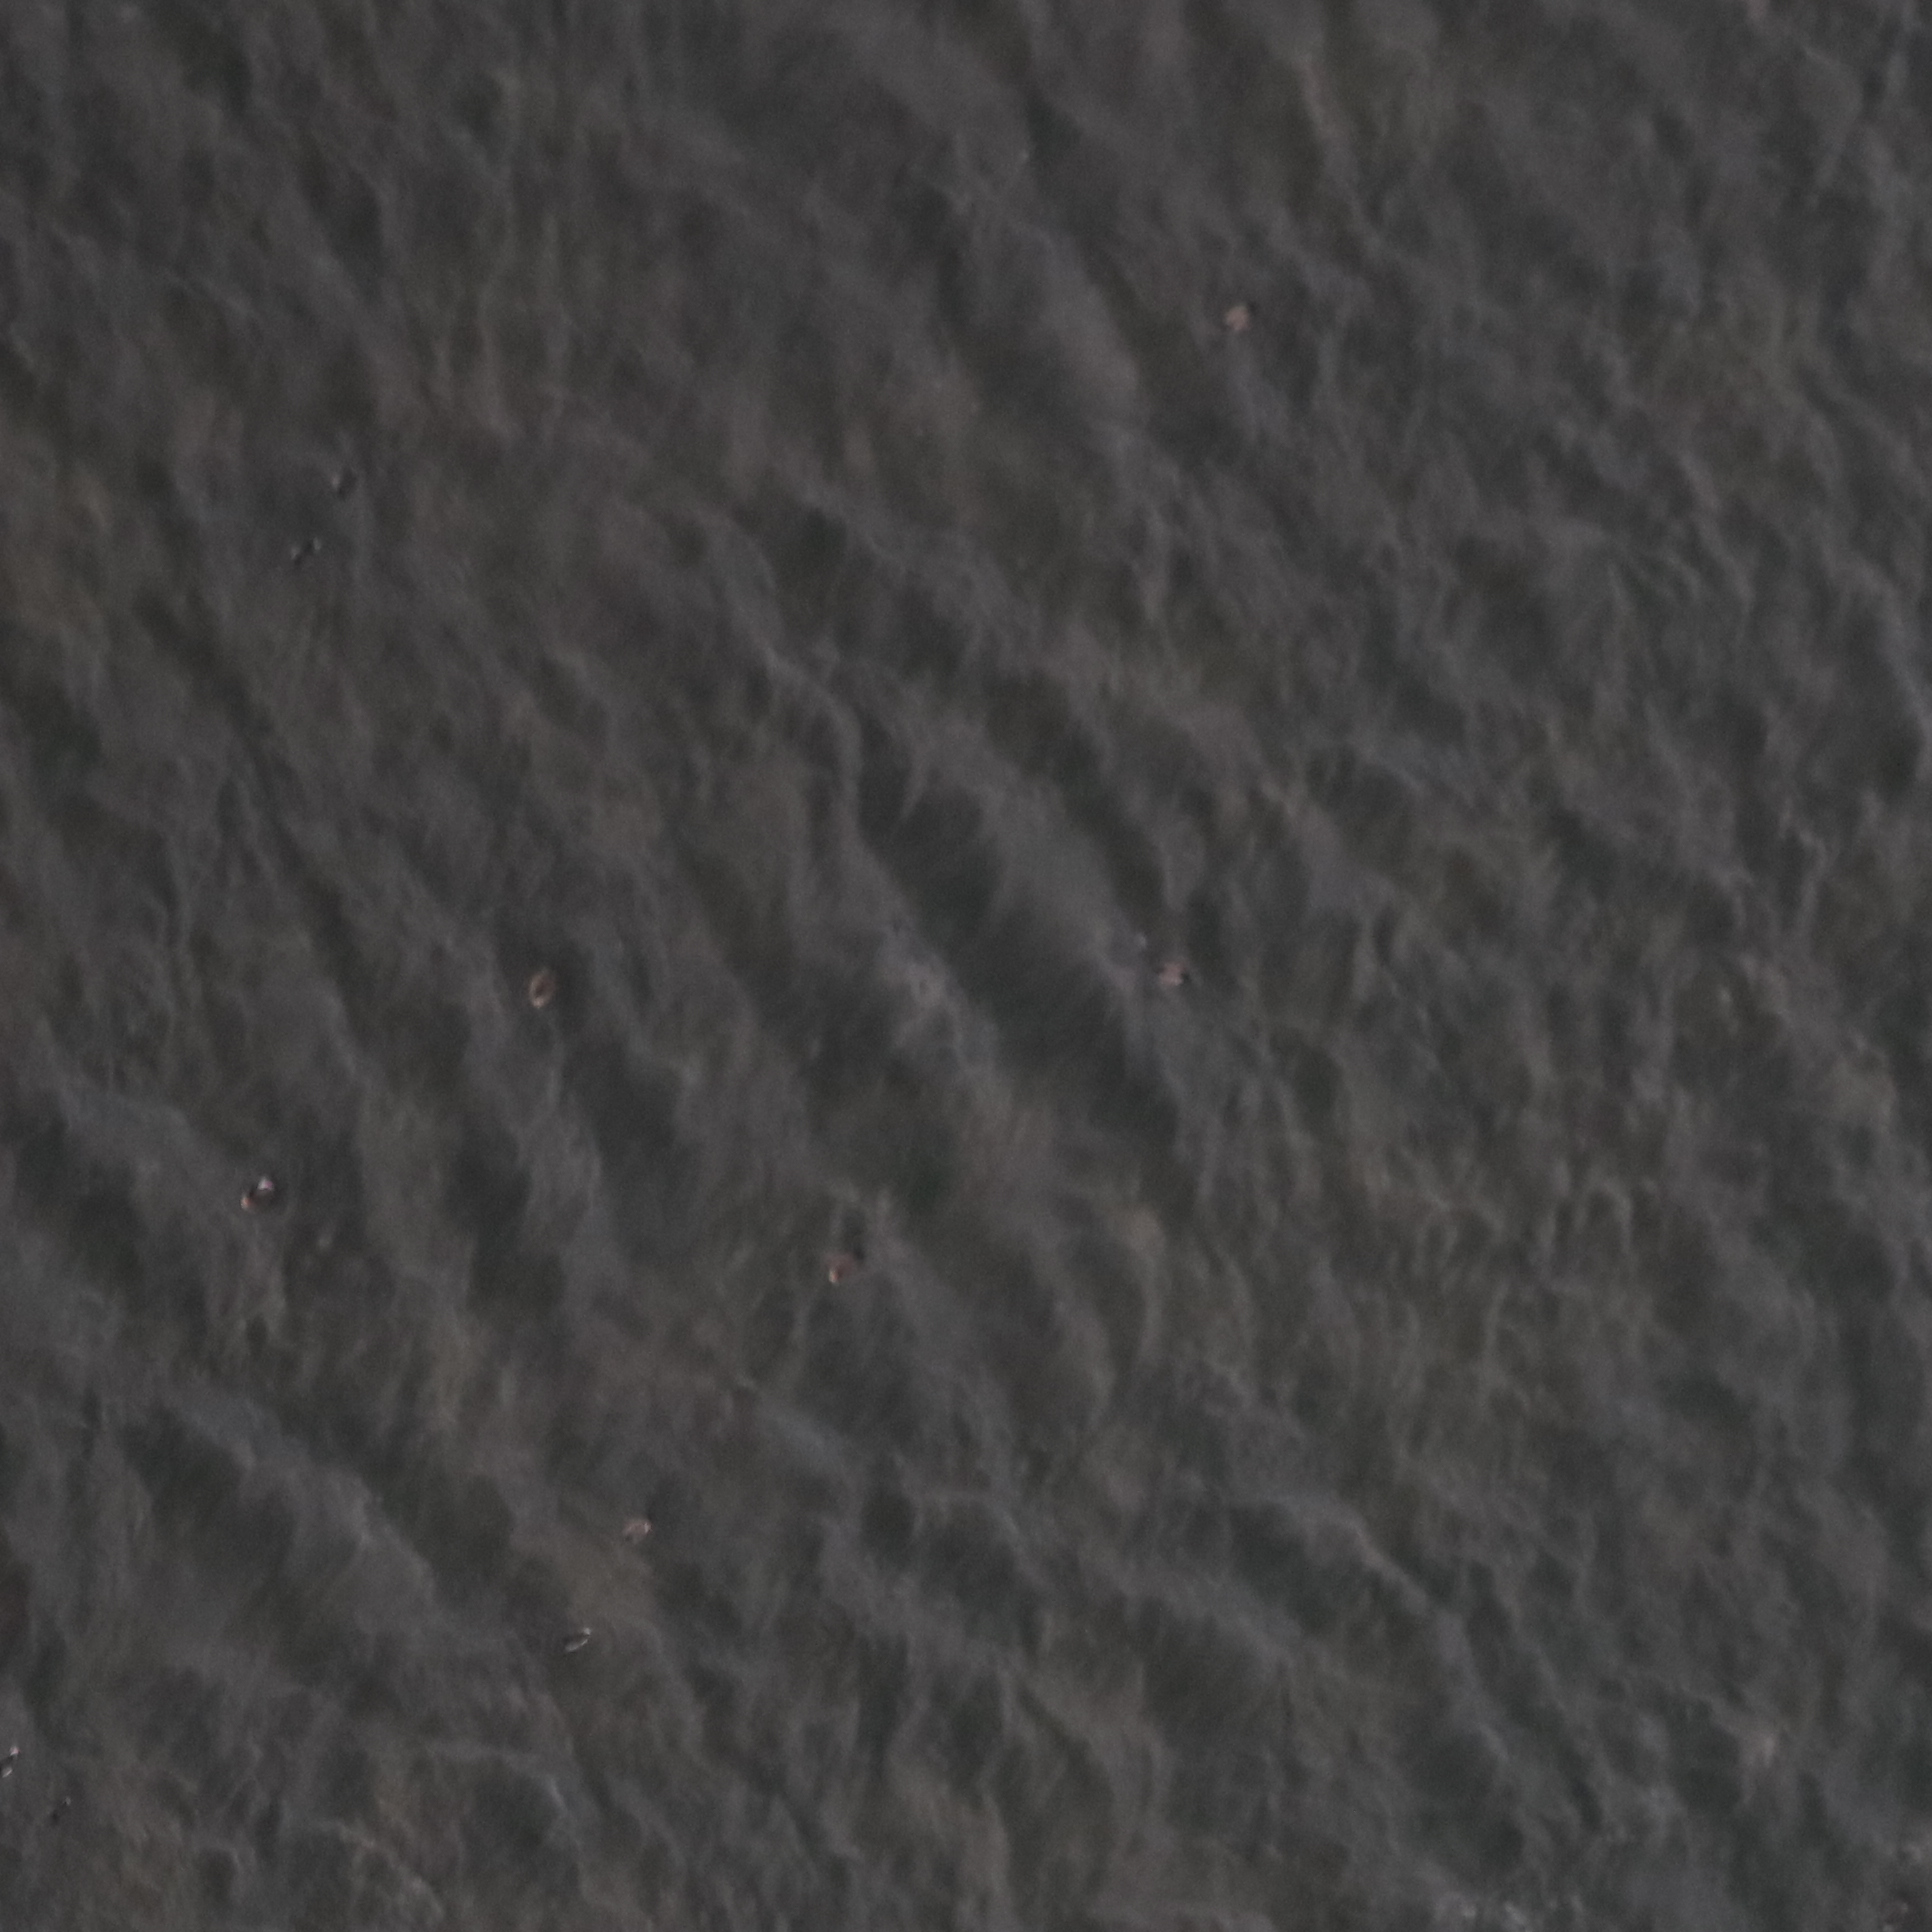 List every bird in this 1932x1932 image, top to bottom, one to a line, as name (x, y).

Canada goose (1239, 318)
brant (350, 479)
brant (307, 557)
Canada goose (1170, 975)
Canada goose (539, 985)
Canada goose (254, 1195)
Canada goose (843, 1271)
Canada goose (640, 1530)
brant (575, 1638)
brant (4, 1766)
brant (62, 1810)
Canada goose (1893, 1915)